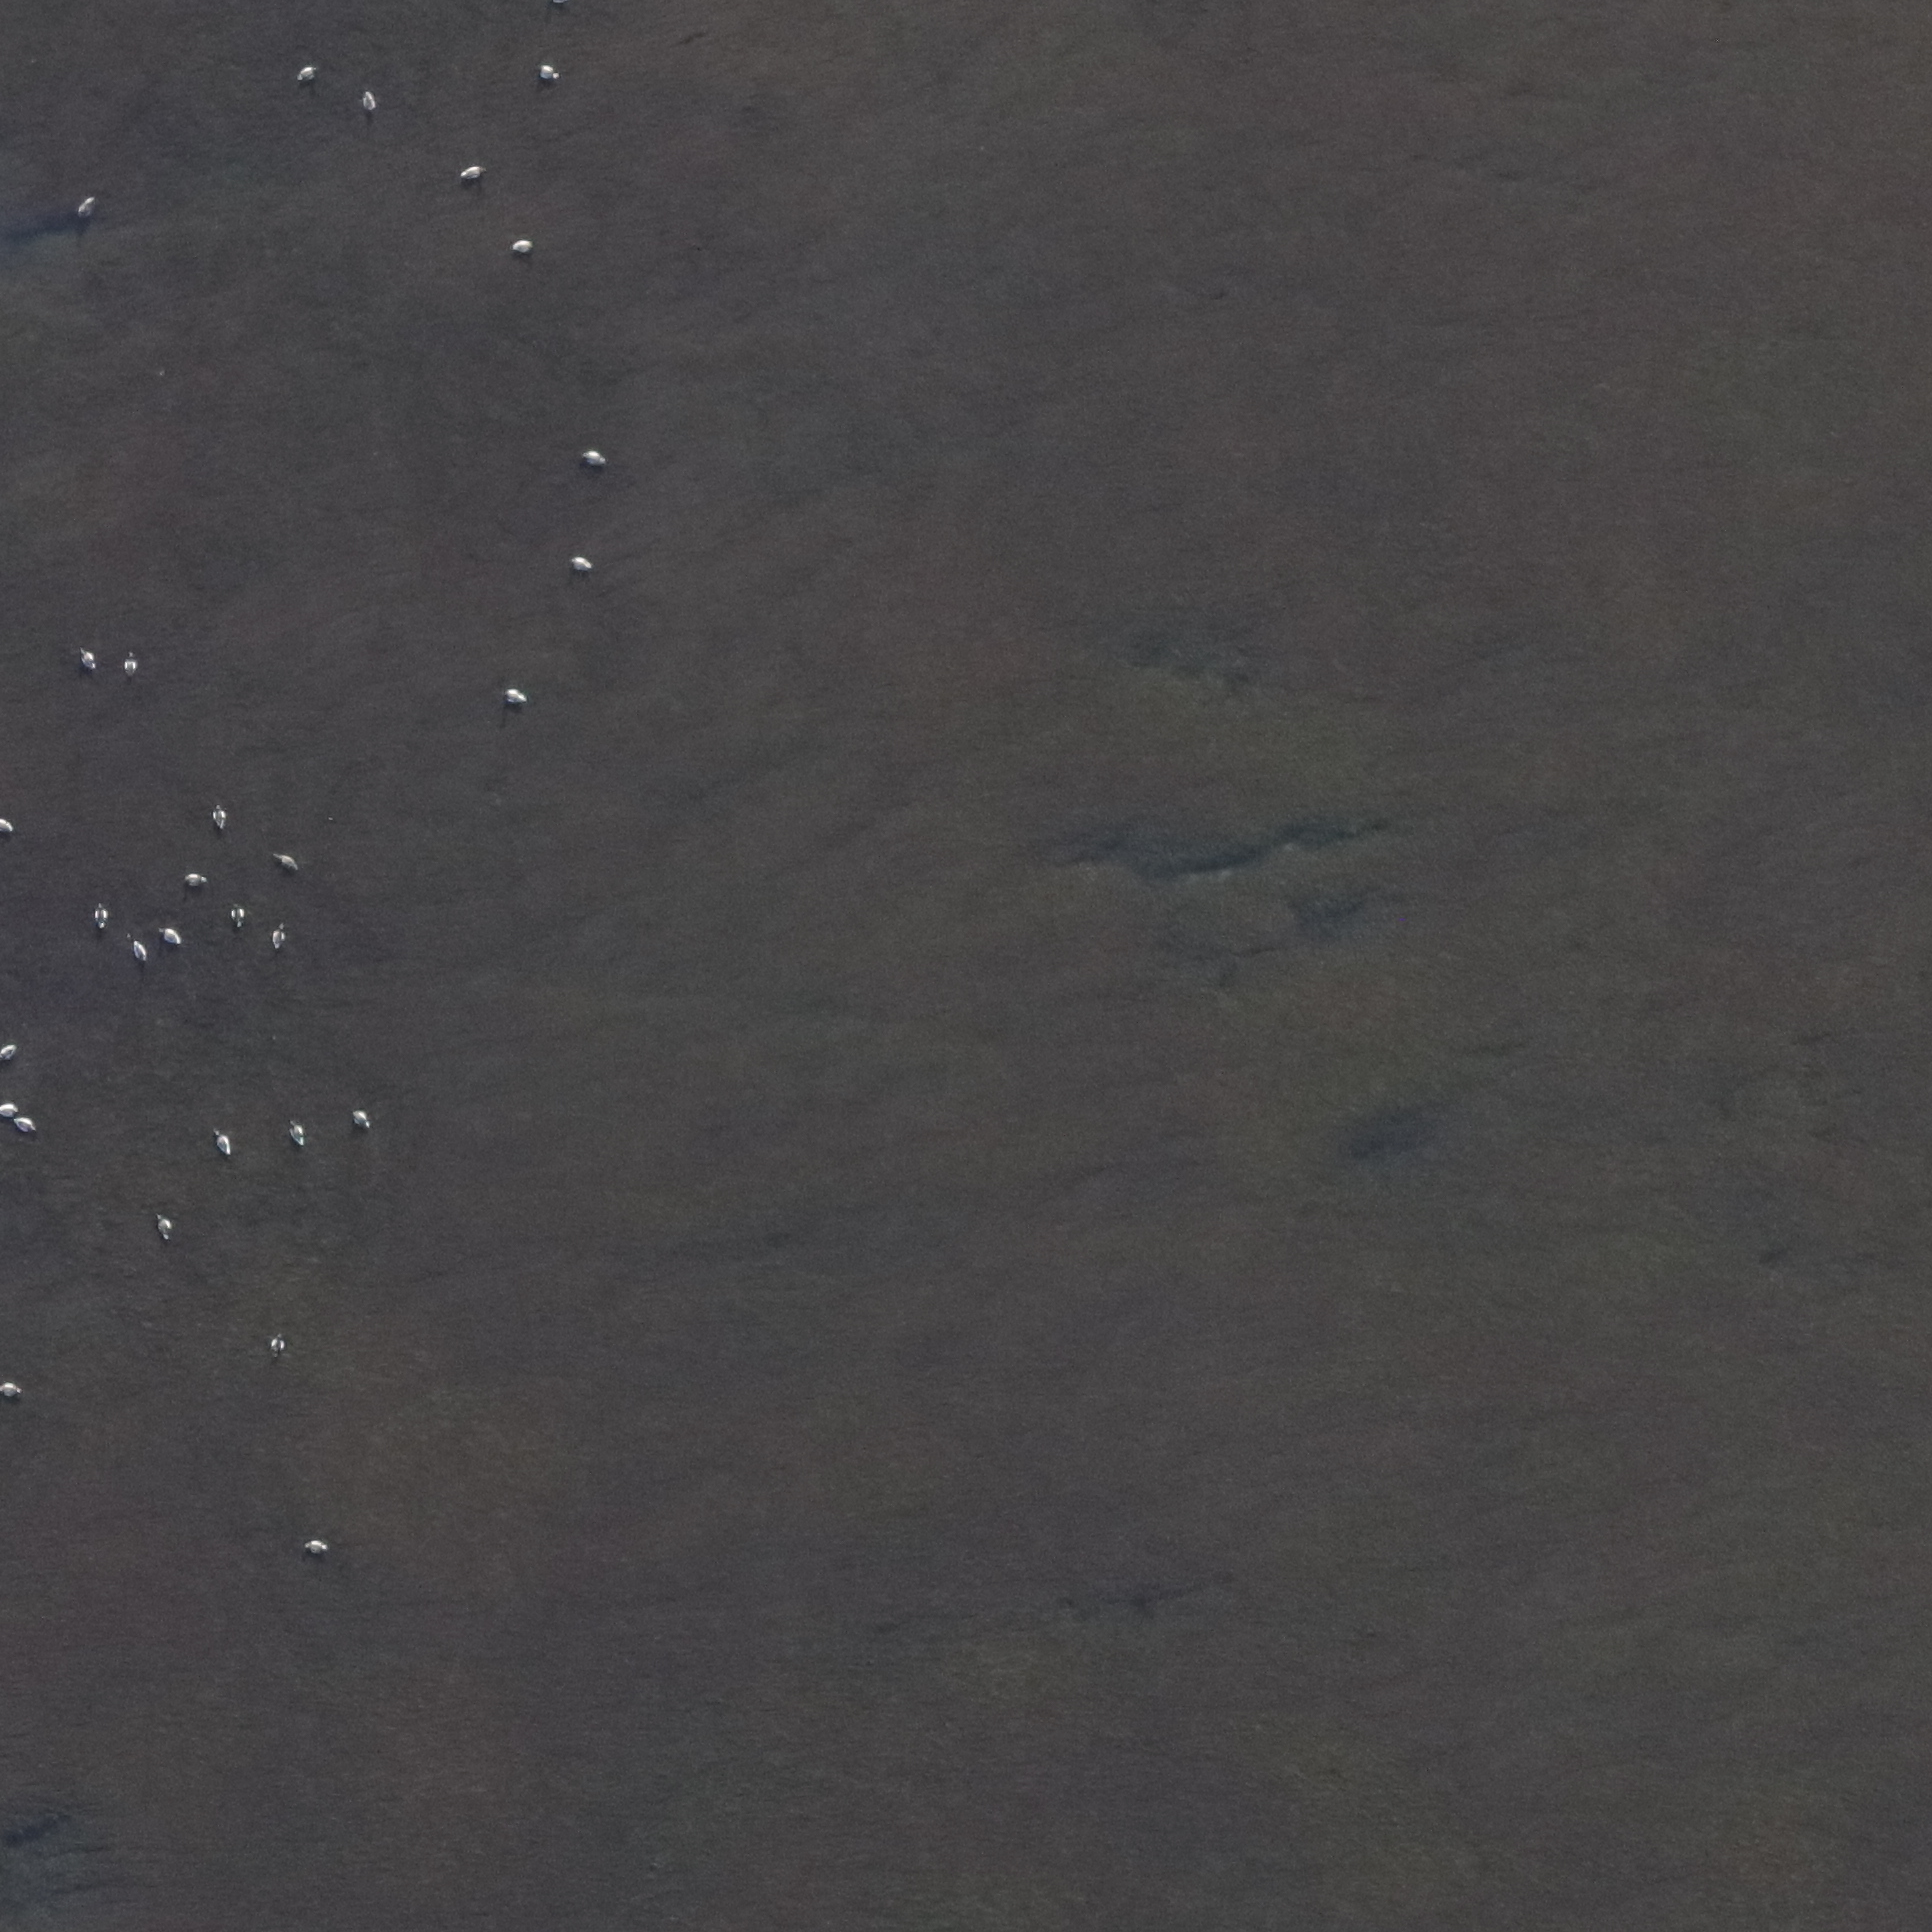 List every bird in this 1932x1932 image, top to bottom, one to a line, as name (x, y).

brant (547, 72)
brant (308, 74)
brant (369, 103)
brant (472, 173)
brant (86, 206)
brant (522, 247)
brant (593, 458)
brant (581, 564)
brant (88, 660)
brant (131, 664)
brant (514, 696)
brant (219, 818)
brant (3, 826)
brant (289, 864)
brant (195, 880)
brant (237, 915)
brant (101, 916)
brant (170, 936)
brant (278, 937)
brant (139, 951)
brant (6, 1053)
brant (5, 1110)
brant (361, 1119)
brant (27, 1126)
brant (297, 1134)
brant (223, 1143)
brant (164, 1226)
brant (277, 1344)
brant (9, 1389)
brant (317, 1547)